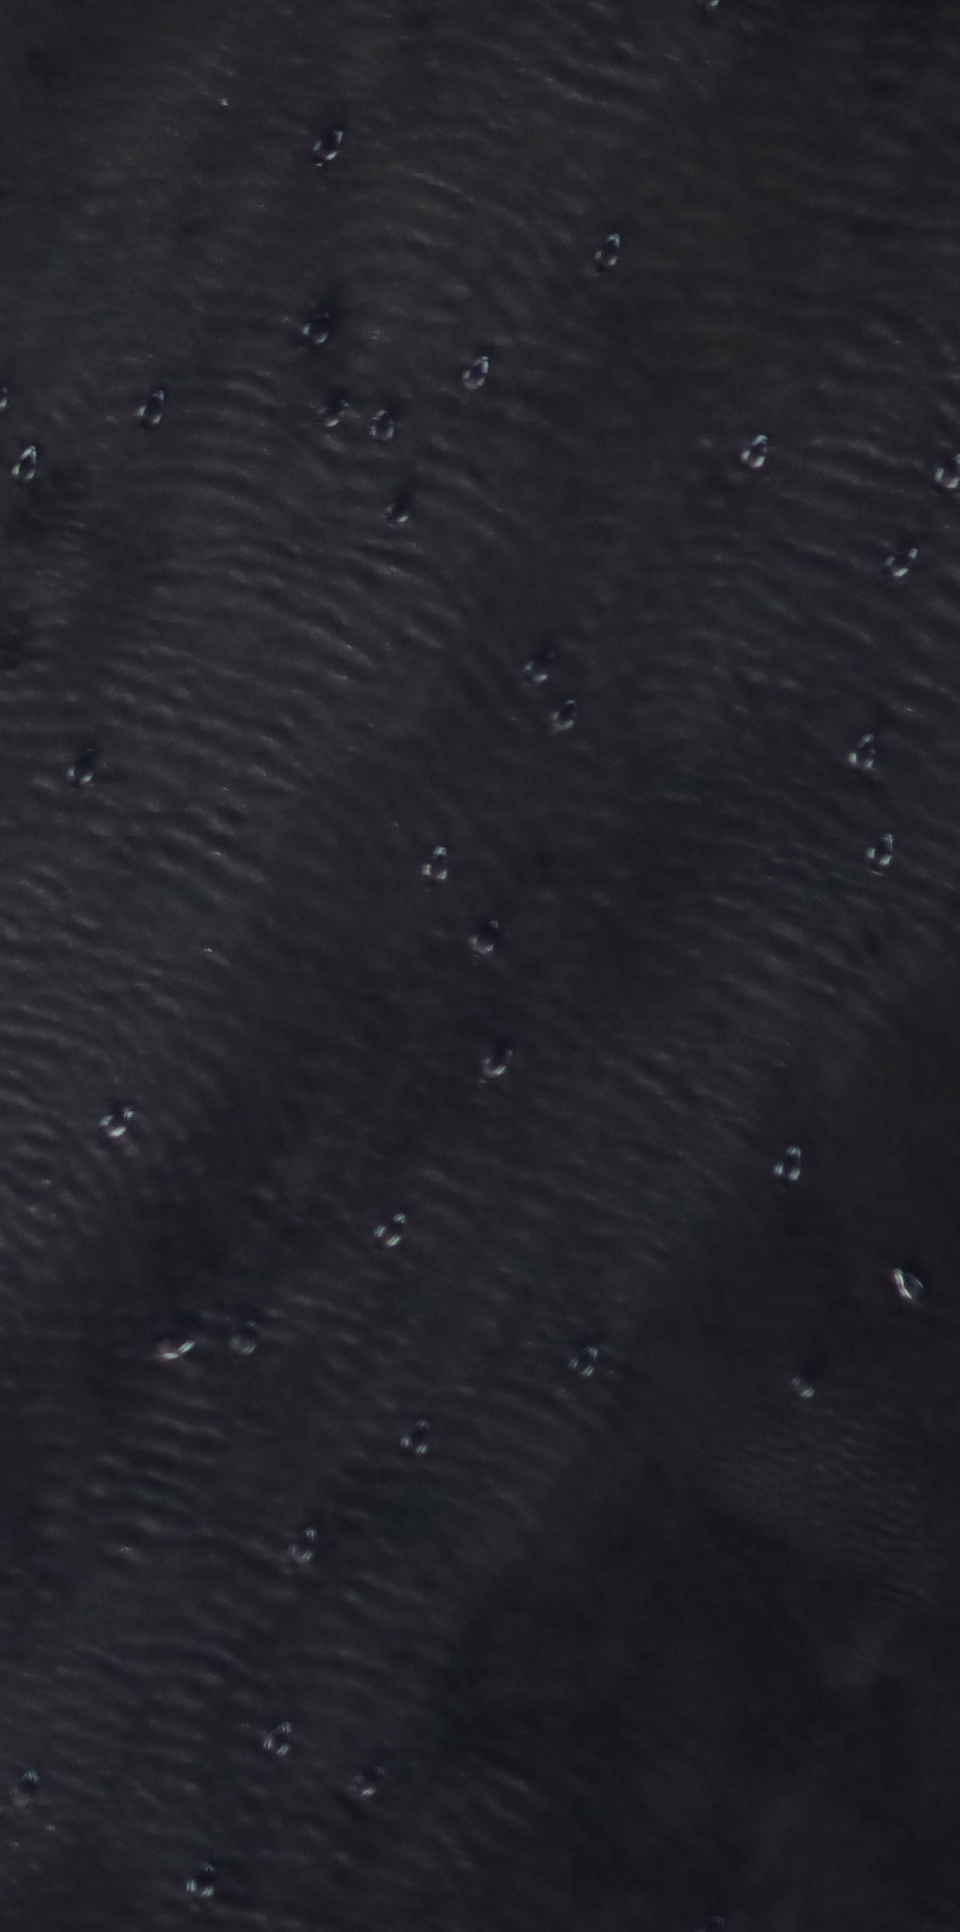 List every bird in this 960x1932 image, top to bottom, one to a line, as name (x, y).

brant (334, 144)
brant (609, 255)
brant (313, 330)
brant (476, 375)
brant (149, 410)
brant (329, 419)
brant (382, 427)
brant (759, 453)
brant (25, 466)
brant (947, 483)
brant (398, 510)
brant (902, 569)
brant (542, 664)
brant (566, 719)
brant (867, 754)
brant (87, 771)
brant (879, 854)
brant (435, 867)
brant (487, 945)
brant (500, 1063)
brant (121, 1124)
brant (789, 1160)
brant (390, 1233)
brant (908, 1284)
brant (241, 1344)
brant (171, 1345)
brant (584, 1368)
brant (796, 1394)
brant (415, 1441)
brant (305, 1547)
brant (277, 1741)
brant (358, 1783)
brant (24, 1786)
brant (210, 1881)
brant (713, 1924)